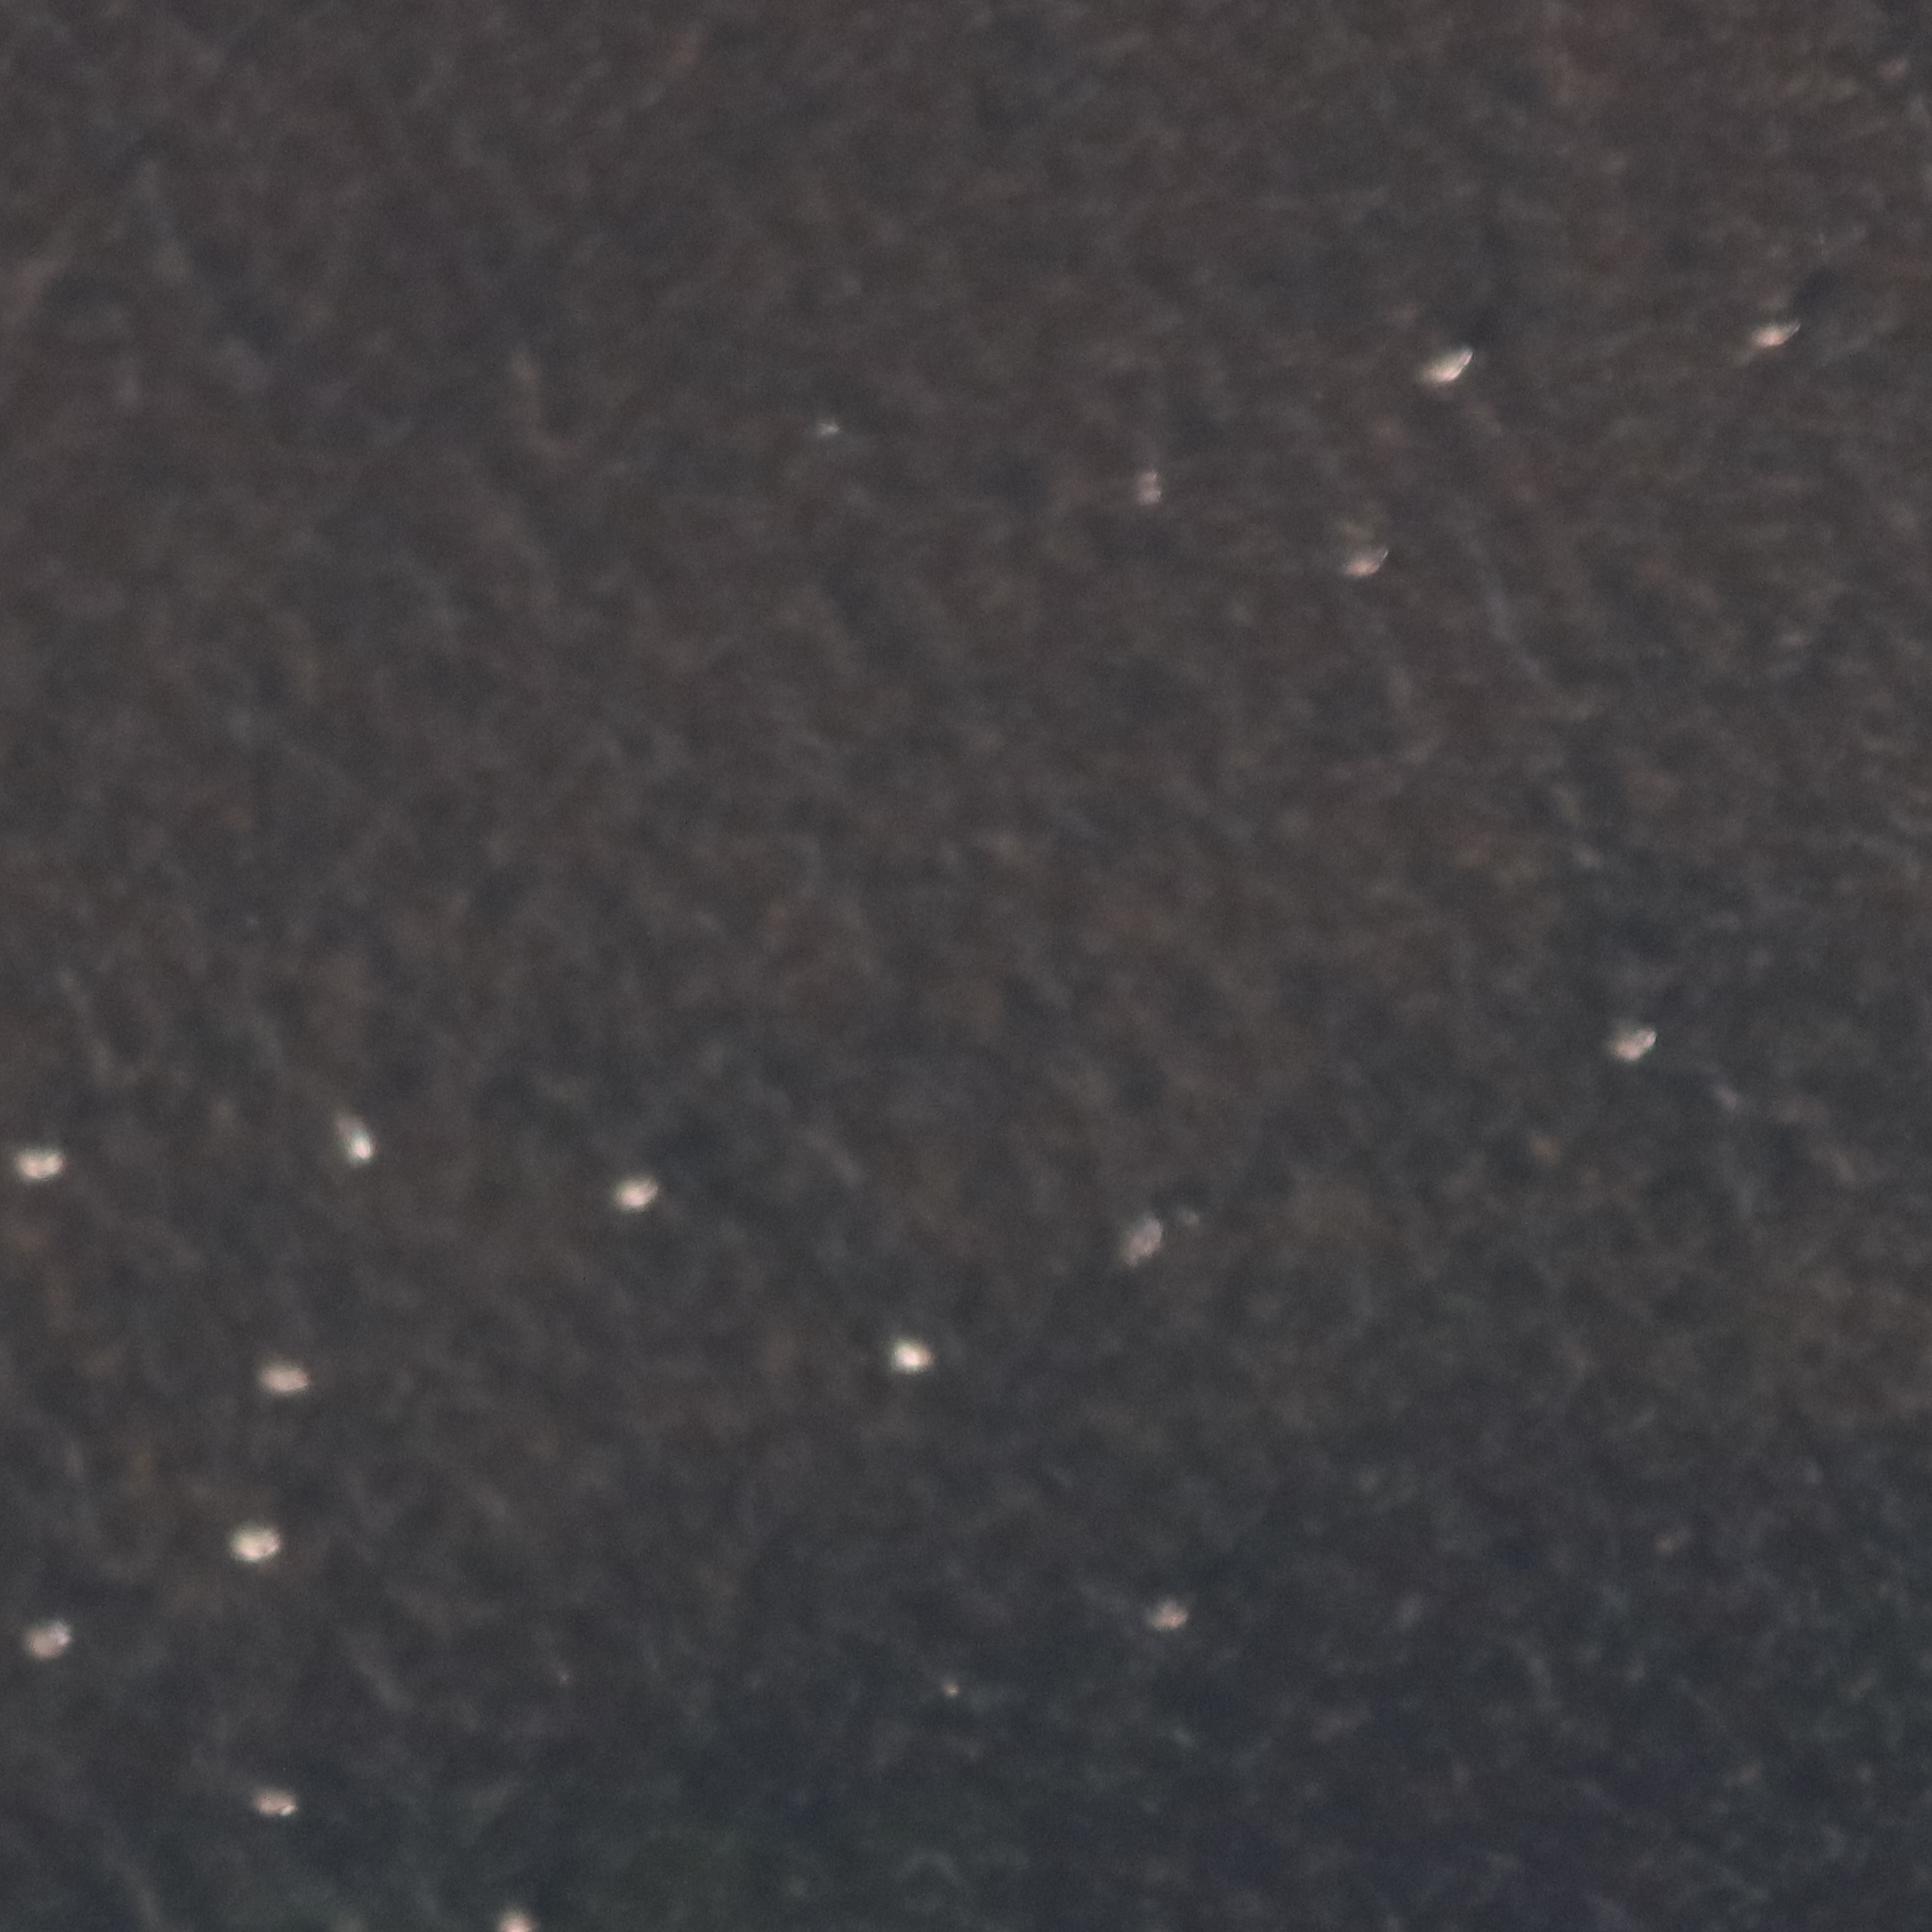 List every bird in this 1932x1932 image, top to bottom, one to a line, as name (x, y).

other bird (1771, 333)
other bird (1442, 364)
other bird (1360, 561)
other bird (1634, 1043)
other bird (361, 1143)
other bird (38, 1172)
other bird (634, 1194)
other bird (1144, 1240)
other bird (914, 1355)
other bird (287, 1379)
other bird (252, 1545)
other bird (1163, 1616)
other bird (54, 1644)
other bird (269, 1802)
other bird (519, 1925)